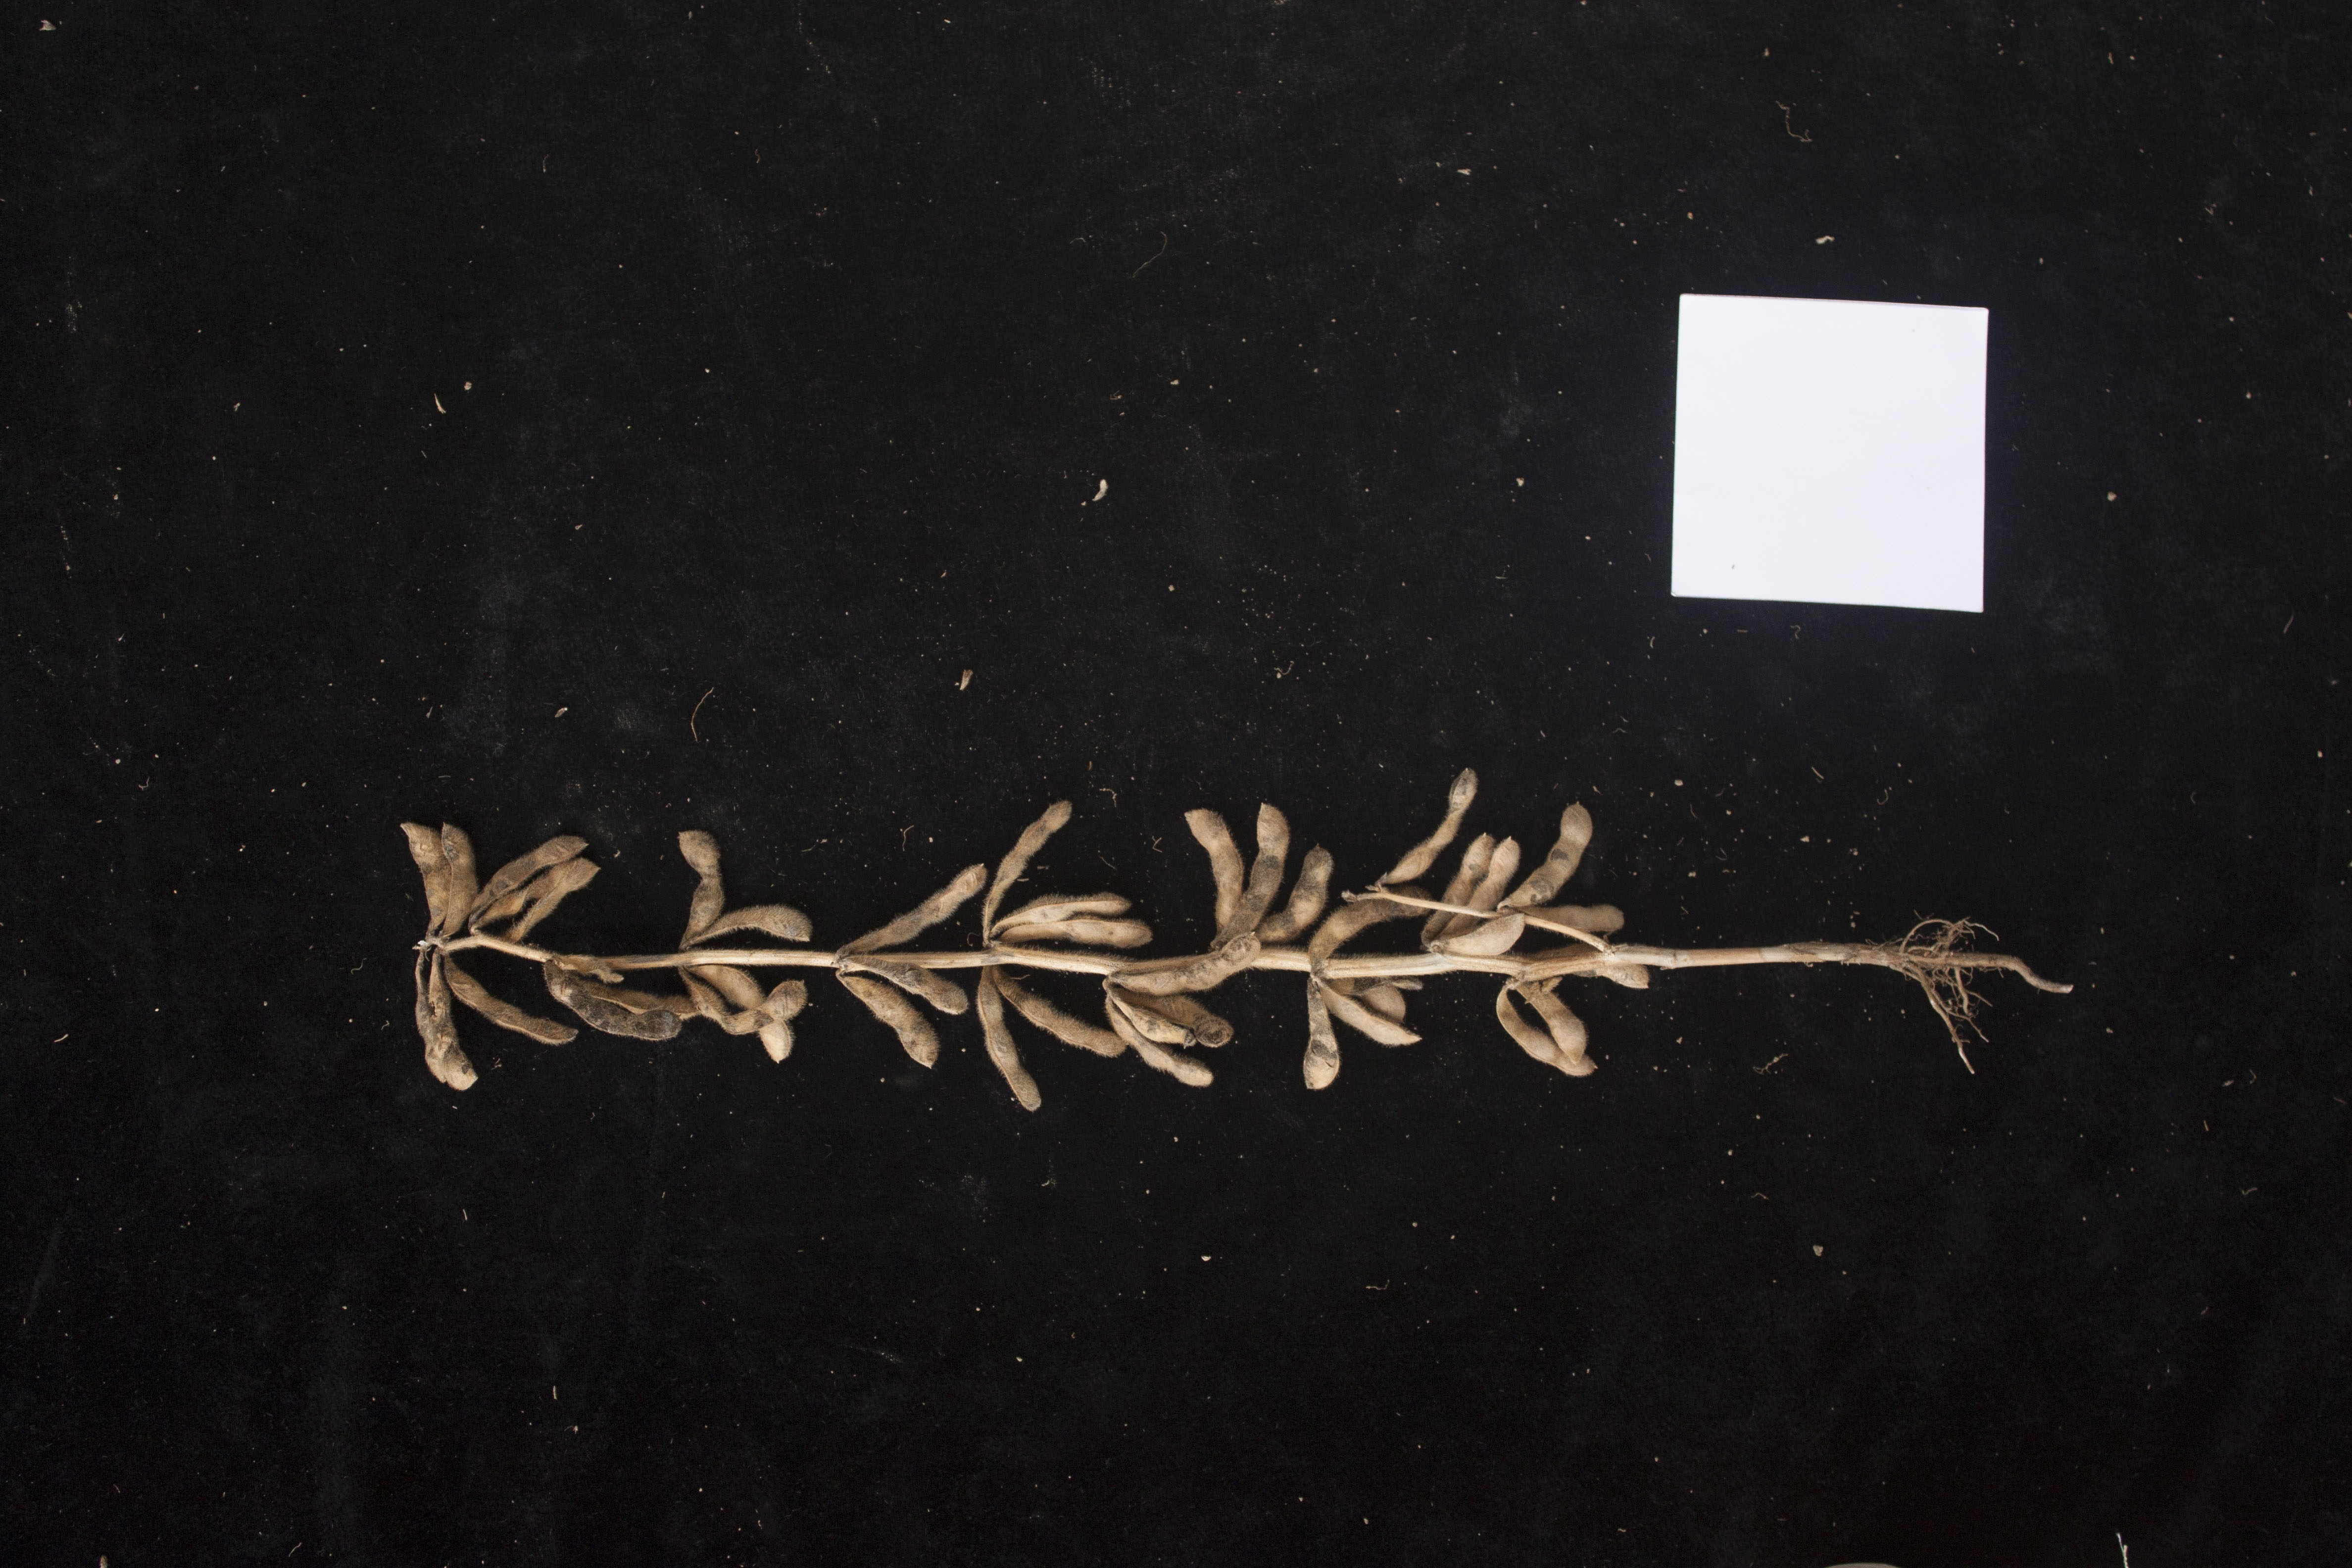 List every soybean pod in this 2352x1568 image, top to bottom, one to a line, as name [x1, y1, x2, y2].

soybean pod [1383, 769, 1476, 883]
soybean pod [981, 802, 1071, 948]
soybean pod [1504, 804, 1591, 908]
soybean pod [1214, 805, 1292, 951]
soybean pod [1183, 810, 1243, 929]
soybean pod [400, 826, 450, 937]
soybean pod [439, 827, 479, 940]
soybean pod [679, 832, 723, 940]
soybean pod [1421, 835, 1494, 942]
soybean pod [467, 837, 588, 926]
soybean pod [1444, 840, 1520, 939]
soybean pod [1256, 848, 1333, 941]
soybean pod [477, 860, 600, 929]
soybean pod [836, 865, 987, 956]
soybean pod [1310, 887, 1430, 971]
soybean pod [500, 892, 568, 943]
soybean pod [987, 894, 1130, 939]
soybean pod [689, 906, 813, 948]
soybean pod [1521, 906, 1623, 934]
soybean pod [1435, 912, 1527, 959]
soybean pod [996, 920, 1151, 948]
soybean pod [1106, 931, 1262, 997]
soybean pod [1523, 951, 1652, 990]
soybean pod [441, 956, 579, 1046]
soybean pod [428, 957, 474, 1090]
soybean pod [543, 958, 684, 1041]
soybean pod [842, 958, 969, 1016]
soybean pod [689, 966, 793, 1066]
soybean pod [977, 969, 1040, 1112]
soybean pod [990, 971, 1124, 1057]
soybean pod [1303, 973, 1342, 1090]
soybean pod [681, 975, 806, 1035]
soybean pod [839, 978, 937, 1070]
soybean pod [1327, 979, 1406, 1025]
soybean pod [1319, 980, 1422, 1046]
soybean pod [1513, 985, 1585, 1060]
soybean pod [1113, 987, 1234, 1048]
soybean pod [1109, 991, 1194, 1046]
soybean pod [1495, 993, 1596, 1078]
soybean pod [1107, 995, 1212, 1090]